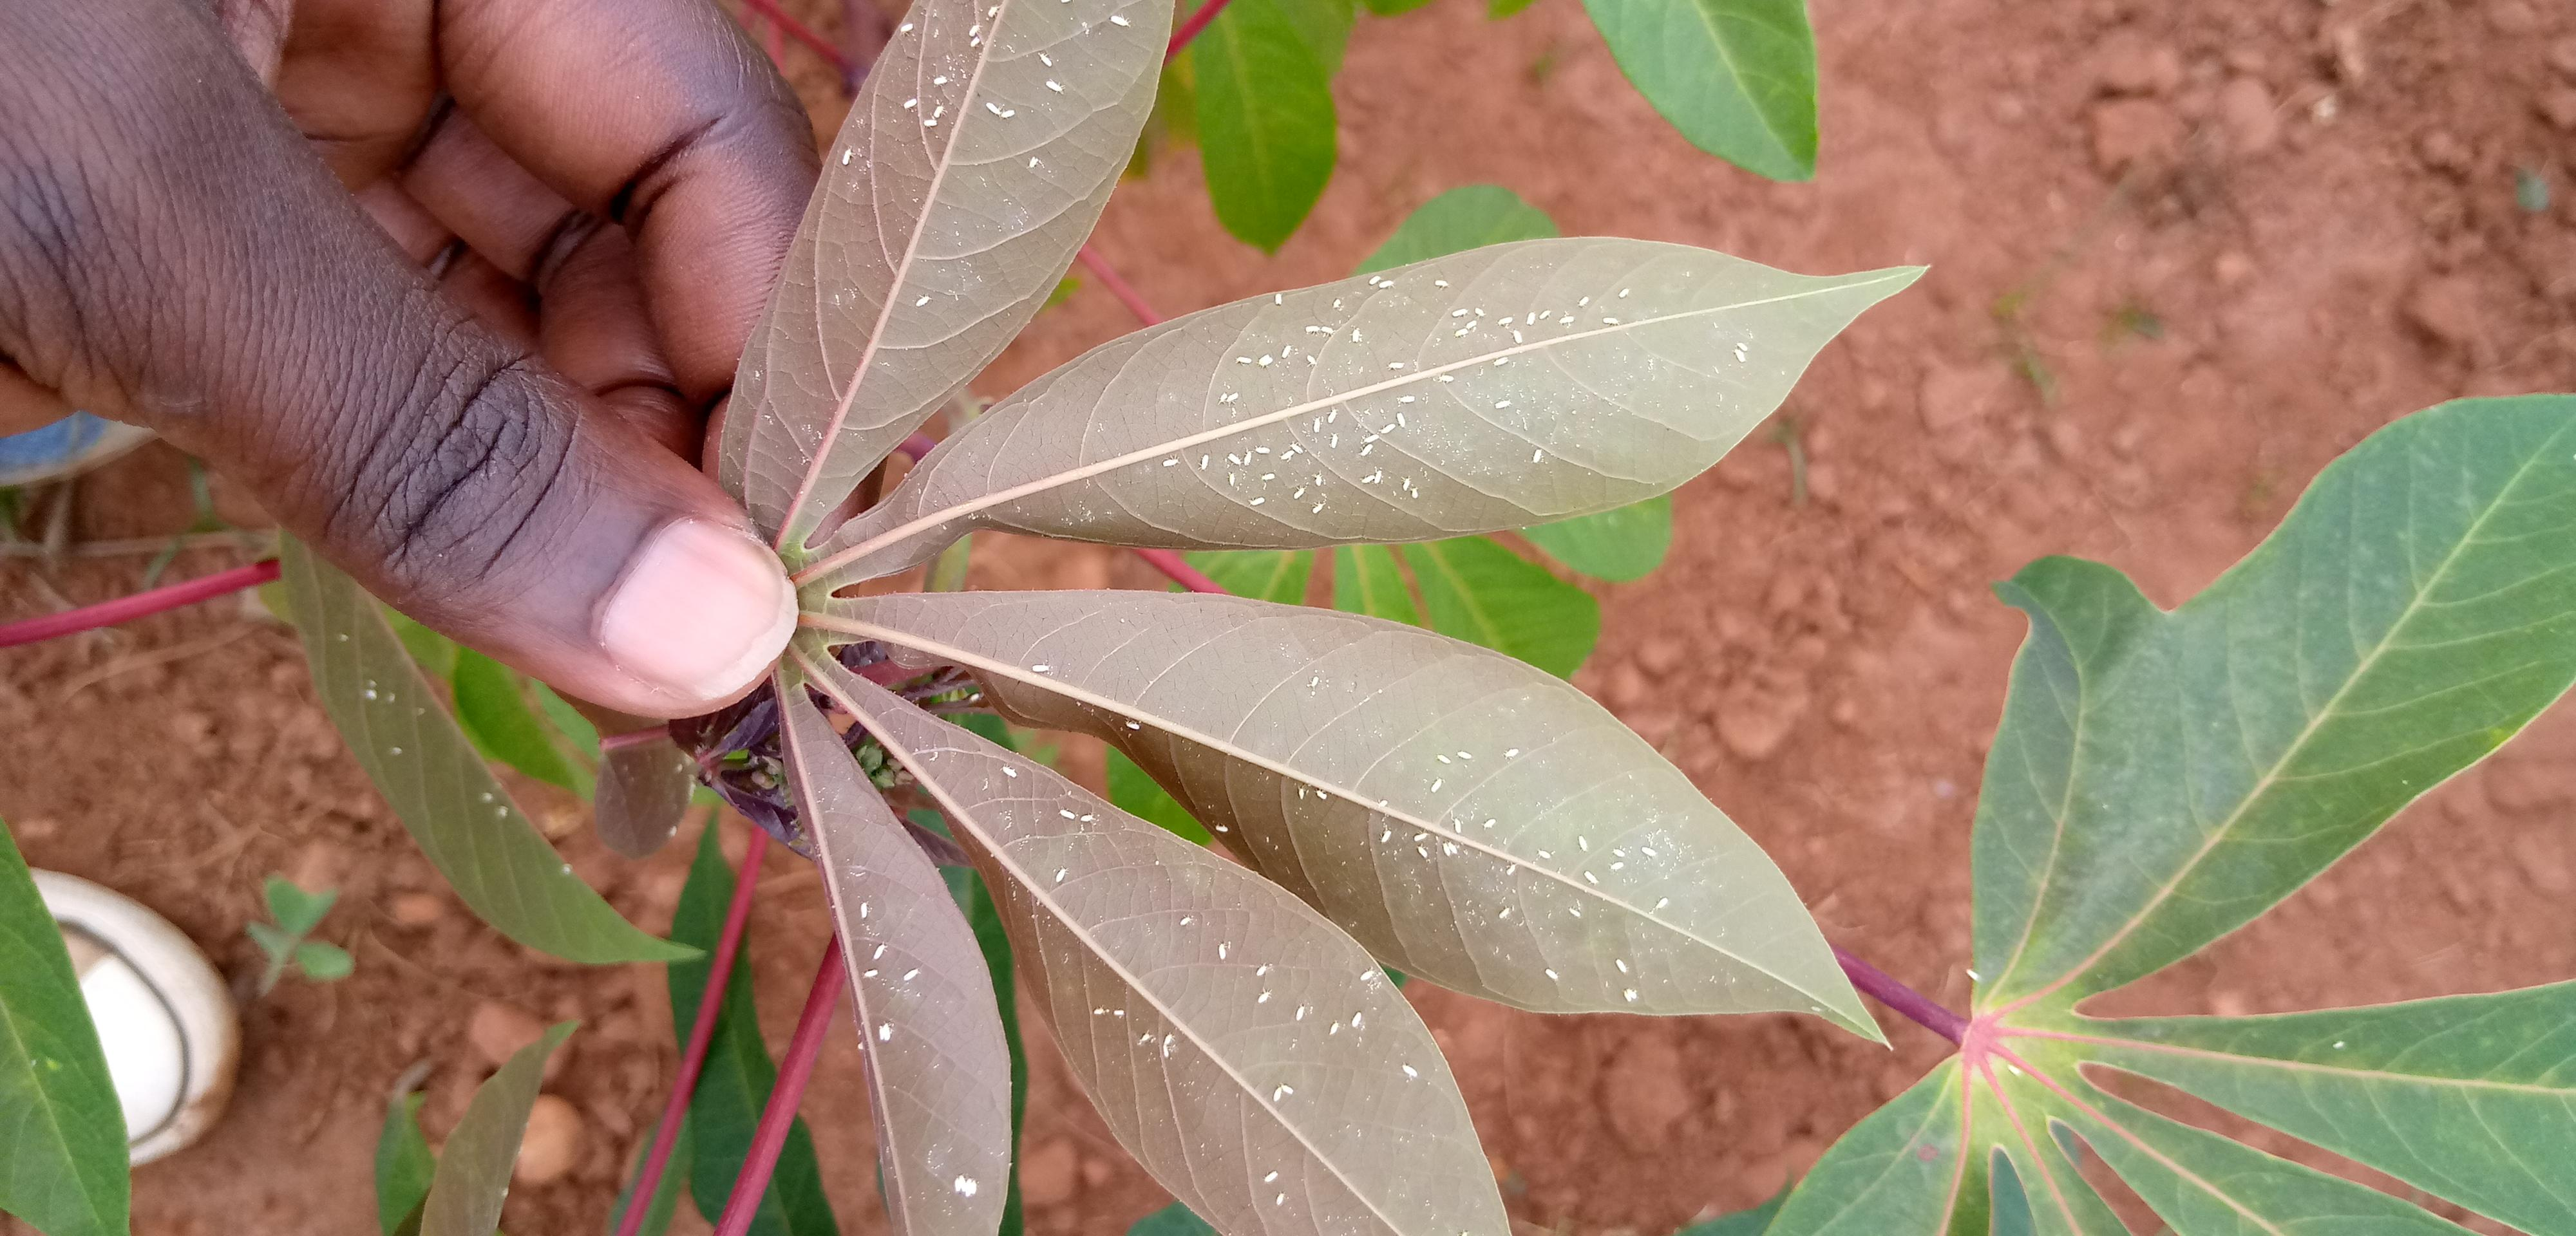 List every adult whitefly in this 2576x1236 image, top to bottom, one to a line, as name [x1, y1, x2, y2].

whitefly [987, 5, 1001, 19]
whitefly [1108, 12, 1133, 30]
whitefly [899, 21, 916, 37]
whitefly [968, 23, 982, 38]
whitefly [969, 35, 982, 49]
whitefly [1037, 51, 1057, 69]
whitefly [932, 75, 952, 88]
whitefly [1043, 78, 1067, 95]
whitefly [900, 97, 922, 111]
whitefly [985, 100, 1001, 117]
whitefly [932, 104, 949, 119]
whitefly [1001, 108, 1016, 120]
whitefly [921, 117, 940, 129]
whitefly [840, 145, 856, 169]
whitefly [1027, 153, 1041, 170]
whitefly [1368, 274, 1382, 286]
whitefly [1378, 279, 1397, 290]
whitefly [1432, 279, 1450, 288]
whitefly [1616, 286, 1632, 301]
whitefly [913, 292, 934, 310]
whitefly [1273, 292, 1285, 307]
whitefly [1577, 294, 1591, 310]
whitefly [1331, 296, 1342, 310]
whitefly [1473, 306, 1486, 318]
whitefly [1450, 308, 1470, 320]
whitefly [1524, 308, 1537, 327]
whitefly [1537, 308, 1553, 321]
whitefly [1495, 315, 1515, 327]
whitefly [1557, 315, 1576, 326]
whitefly [1601, 315, 1620, 326]
whitefly [1465, 319, 1479, 331]
whitefly [1303, 324, 1321, 335]
whitefly [1320, 325, 1336, 336]
whitefly [1350, 326, 1363, 345]
whitefly [1453, 328, 1470, 339]
whitefly [1511, 328, 1524, 345]
whitefly [1735, 341, 1750, 353]
whitefly [1279, 343, 1295, 360]
whitefly [1734, 348, 1748, 365]
whitefly [1257, 353, 1271, 367]
whitefly [1305, 353, 1318, 368]
whitefly [1492, 355, 1511, 368]
whitefly [1233, 355, 1254, 366]
whitefly [1262, 356, 1274, 368]
whitefly [1385, 360, 1406, 371]
whitefly [1437, 373, 1456, 384]
whitefly [1226, 391, 1240, 405]
whitefly [1218, 391, 1228, 406]
whitefly [1398, 394, 1418, 404]
whitefly [1492, 398, 1513, 411]
whitefly [1325, 407, 1341, 426]
whitefly [1395, 411, 1408, 429]
whitefly [1311, 415, 1323, 435]
whitefly [1379, 422, 1397, 436]
whitefly [1328, 431, 1340, 449]
whitefly [1361, 433, 1381, 444]
whitefly [1289, 441, 1307, 455]
whitefly [1358, 442, 1375, 458]
whitefly [1254, 445, 1271, 456]
whitefly [1530, 446, 1544, 467]
whitefly [1242, 448, 1253, 469]
whitefly [1278, 449, 1296, 461]
whitefly [1226, 451, 1242, 467]
whitefly [1198, 452, 1210, 474]
whitefly [1159, 456, 1180, 470]
whitefly [1373, 468, 1383, 485]
whitefly [1226, 471, 1238, 488]
whitefly [1260, 471, 1278, 482]
whitefly [1312, 471, 1324, 489]
whitefly [1359, 474, 1376, 485]
whitefly [1401, 476, 1412, 494]
whitefly [1291, 486, 1307, 501]
whitefly [1410, 486, 1419, 501]
whitefly [1248, 494, 1267, 507]
whitefly [1311, 501, 1327, 516]
whitefly [1029, 662, 1052, 674]
whitefly [1307, 673, 1321, 689]
whitefly [1123, 718, 1142, 733]
whitefly [1502, 745, 1521, 760]
whitefly [1455, 749, 1473, 762]
whitefly [1435, 752, 1453, 766]
whitefly [1001, 763, 1018, 780]
whitefly [1428, 776, 1444, 794]
whitefly [1295, 785, 1306, 801]
whitefly [1315, 788, 1329, 801]
whitefly [1376, 798, 1392, 809]
whitefly [1057, 807, 1076, 821]
whitefly [1079, 812, 1097, 825]
whitefly [1453, 816, 1464, 834]
whitefly [1480, 816, 1501, 830]
whitefly [1214, 821, 1229, 836]
whitefly [1379, 826, 1392, 845]
whitefly [1412, 830, 1430, 843]
whitefly [1577, 833, 1590, 854]
whitefly [1448, 840, 1459, 856]
whitefly [1441, 841, 1452, 858]
whitefly [1415, 844, 1429, 860]
whitefly [1640, 845, 1658, 858]
whitefly [1611, 847, 1627, 858]
whitefly [1536, 848, 1552, 861]
whitefly [1607, 859, 1627, 872]
whitefly [1505, 861, 1517, 877]
whitefly [1052, 865, 1070, 885]
whitefly [1582, 868, 1599, 886]
whitefly [1653, 894, 1671, 911]
whitefly [858, 899, 871, 921]
whitefly [1567, 904, 1583, 919]
whitefly [1497, 906, 1511, 921]
whitefly [1179, 913, 1193, 928]
whitefly [1217, 941, 1229, 962]
whitefly [871, 942, 889, 961]
whitefly [1614, 957, 1629, 975]
whitefly [1254, 962, 1269, 979]
whitefly [862, 967, 881, 980]
whitefly [901, 967, 920, 984]
whitefly [1358, 967, 1376, 982]
whitefly [1544, 968, 1561, 981]
whitefly [1625, 987, 1638, 1001]
whitefly [1255, 989, 1274, 1006]
whitefly [1623, 989, 1632, 1005]
whitefly [1293, 1004, 1308, 1022]
whitefly [1091, 1006, 1105, 1018]
whitefly [1112, 1007, 1126, 1018]
whitefly [1349, 1009, 1363, 1029]
whitefly [1328, 1018, 1341, 1037]
whitefly [883, 1022, 892, 1042]
whitefly [877, 1024, 884, 1042]
whitefly [1139, 1031, 1153, 1042]
whitefly [1162, 1031, 1175, 1045]
whitefly [1159, 1045, 1173, 1060]
whitefly [1400, 1061, 1420, 1079]
whitefly [1281, 1083, 1295, 1095]
whitefly [1272, 1085, 1282, 1103]
whitefly [1262, 1168, 1282, 1184]
whitefly [958, 1174, 965, 1195]
whitefly [965, 1175, 972, 1199]
whitefly [954, 1176, 961, 1194]
whitefly [972, 1178, 978, 1196]
whitefly [1274, 1190, 1288, 1206]